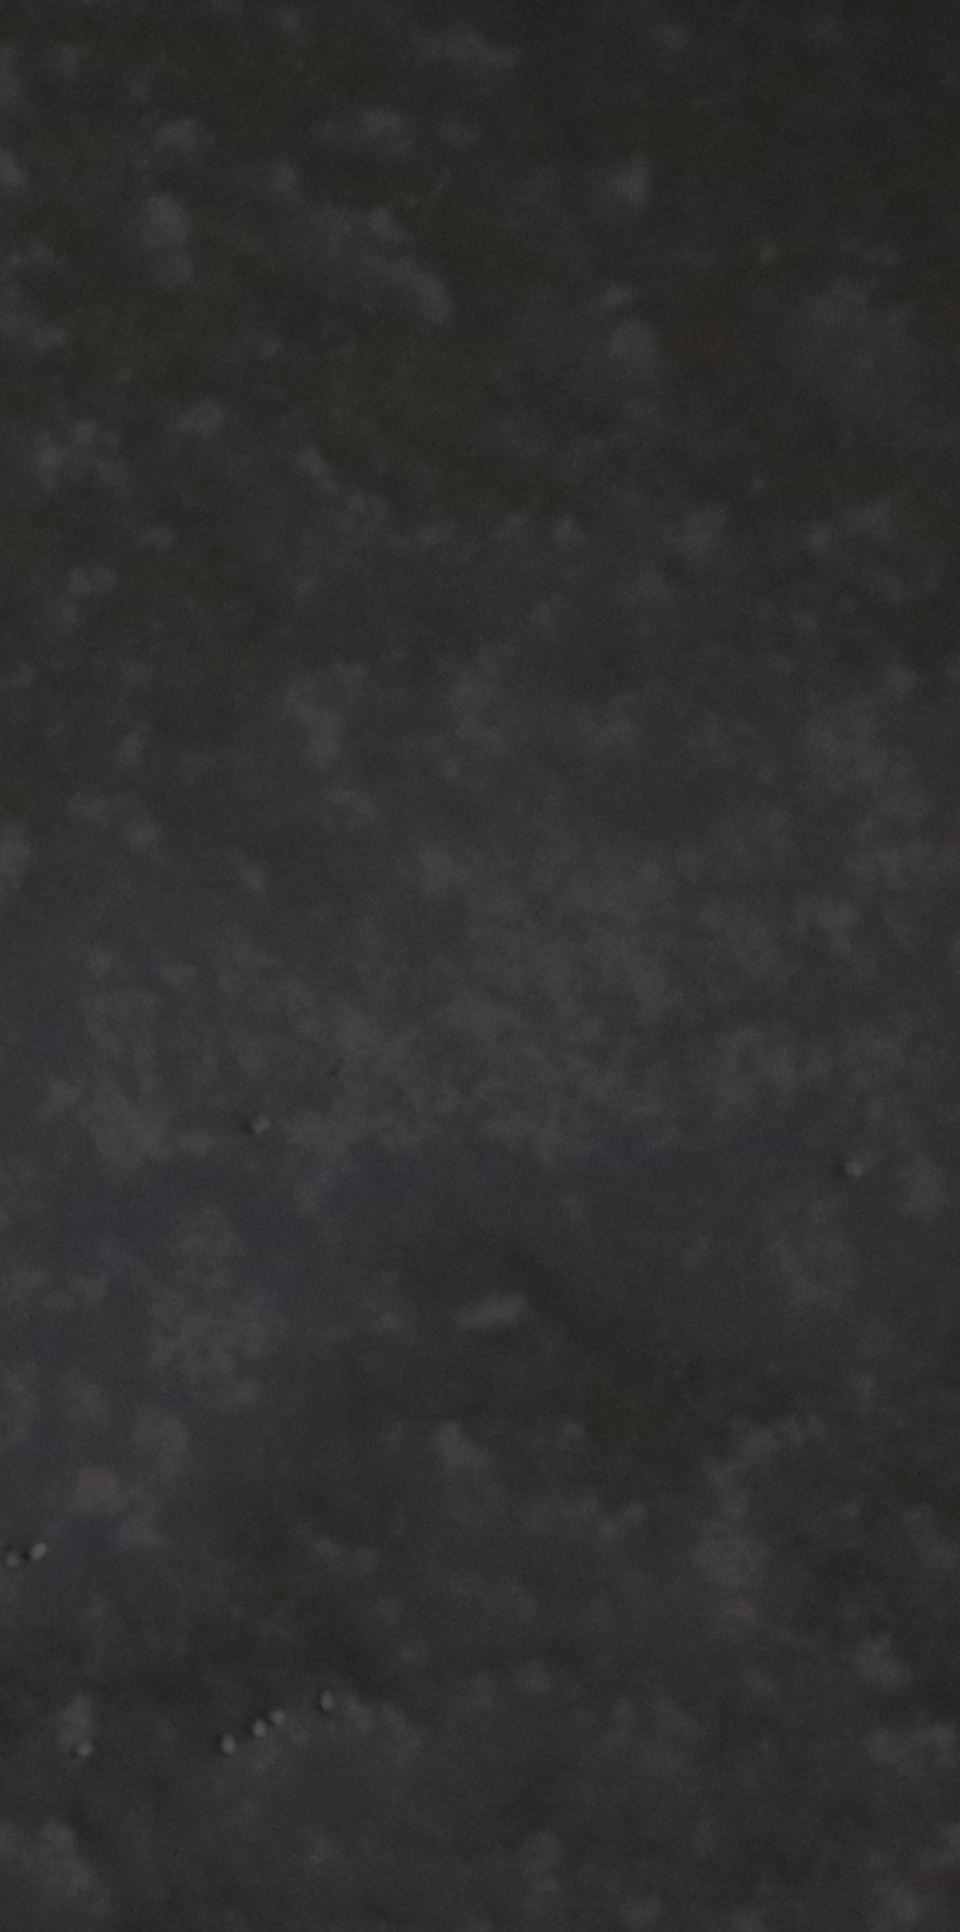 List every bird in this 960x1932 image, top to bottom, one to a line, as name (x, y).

Canada goose (342, 1062)
Canada goose (259, 1124)
Canada goose (851, 1164)
Canada goose (41, 1545)
Canada goose (15, 1561)
Canada goose (330, 1691)
Canada goose (280, 1712)
Canada goose (263, 1729)
Canada goose (80, 1741)
Canada goose (230, 1741)